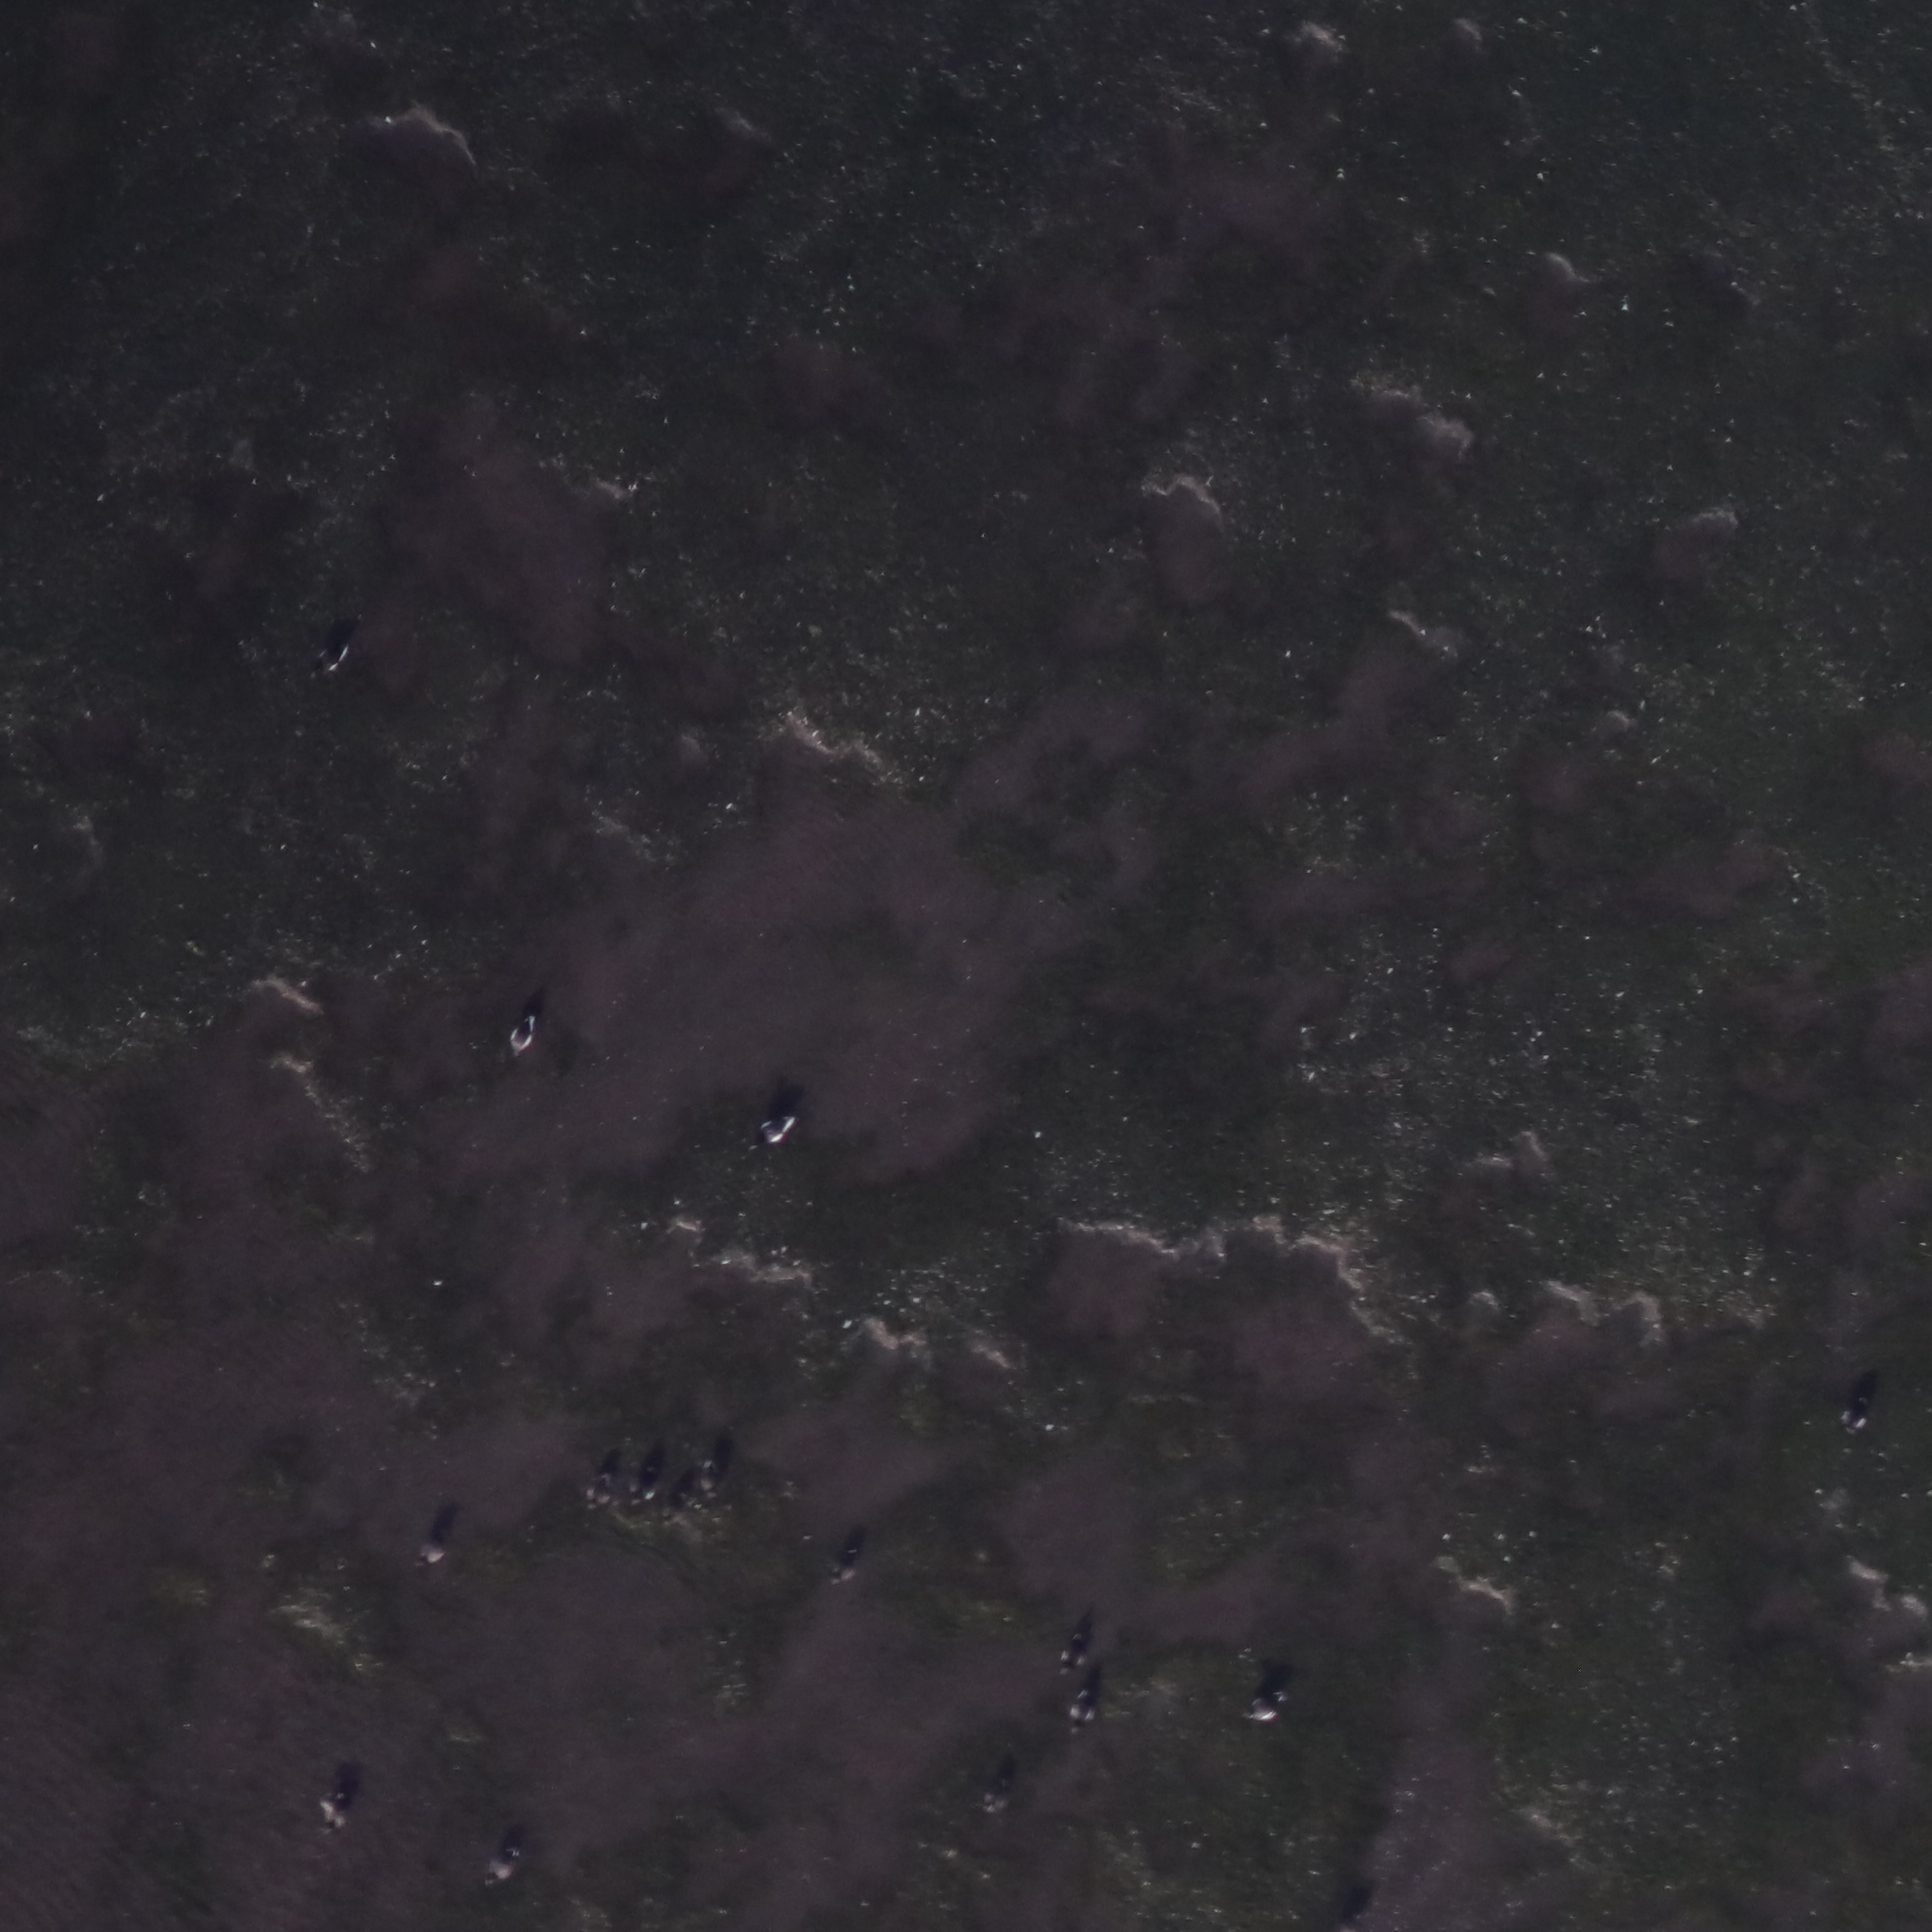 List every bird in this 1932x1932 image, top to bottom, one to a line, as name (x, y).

brant (332, 659)
brant (524, 1033)
brant (776, 1129)
brant (1853, 1420)
brant (705, 1485)
brant (638, 1486)
brant (595, 1494)
brant (673, 1513)
brant (431, 1553)
brant (844, 1577)
brant (1069, 1661)
brant (1265, 1706)
brant (1074, 1707)
brant (998, 1792)
brant (335, 1811)
brant (501, 1866)
brant (1348, 1923)